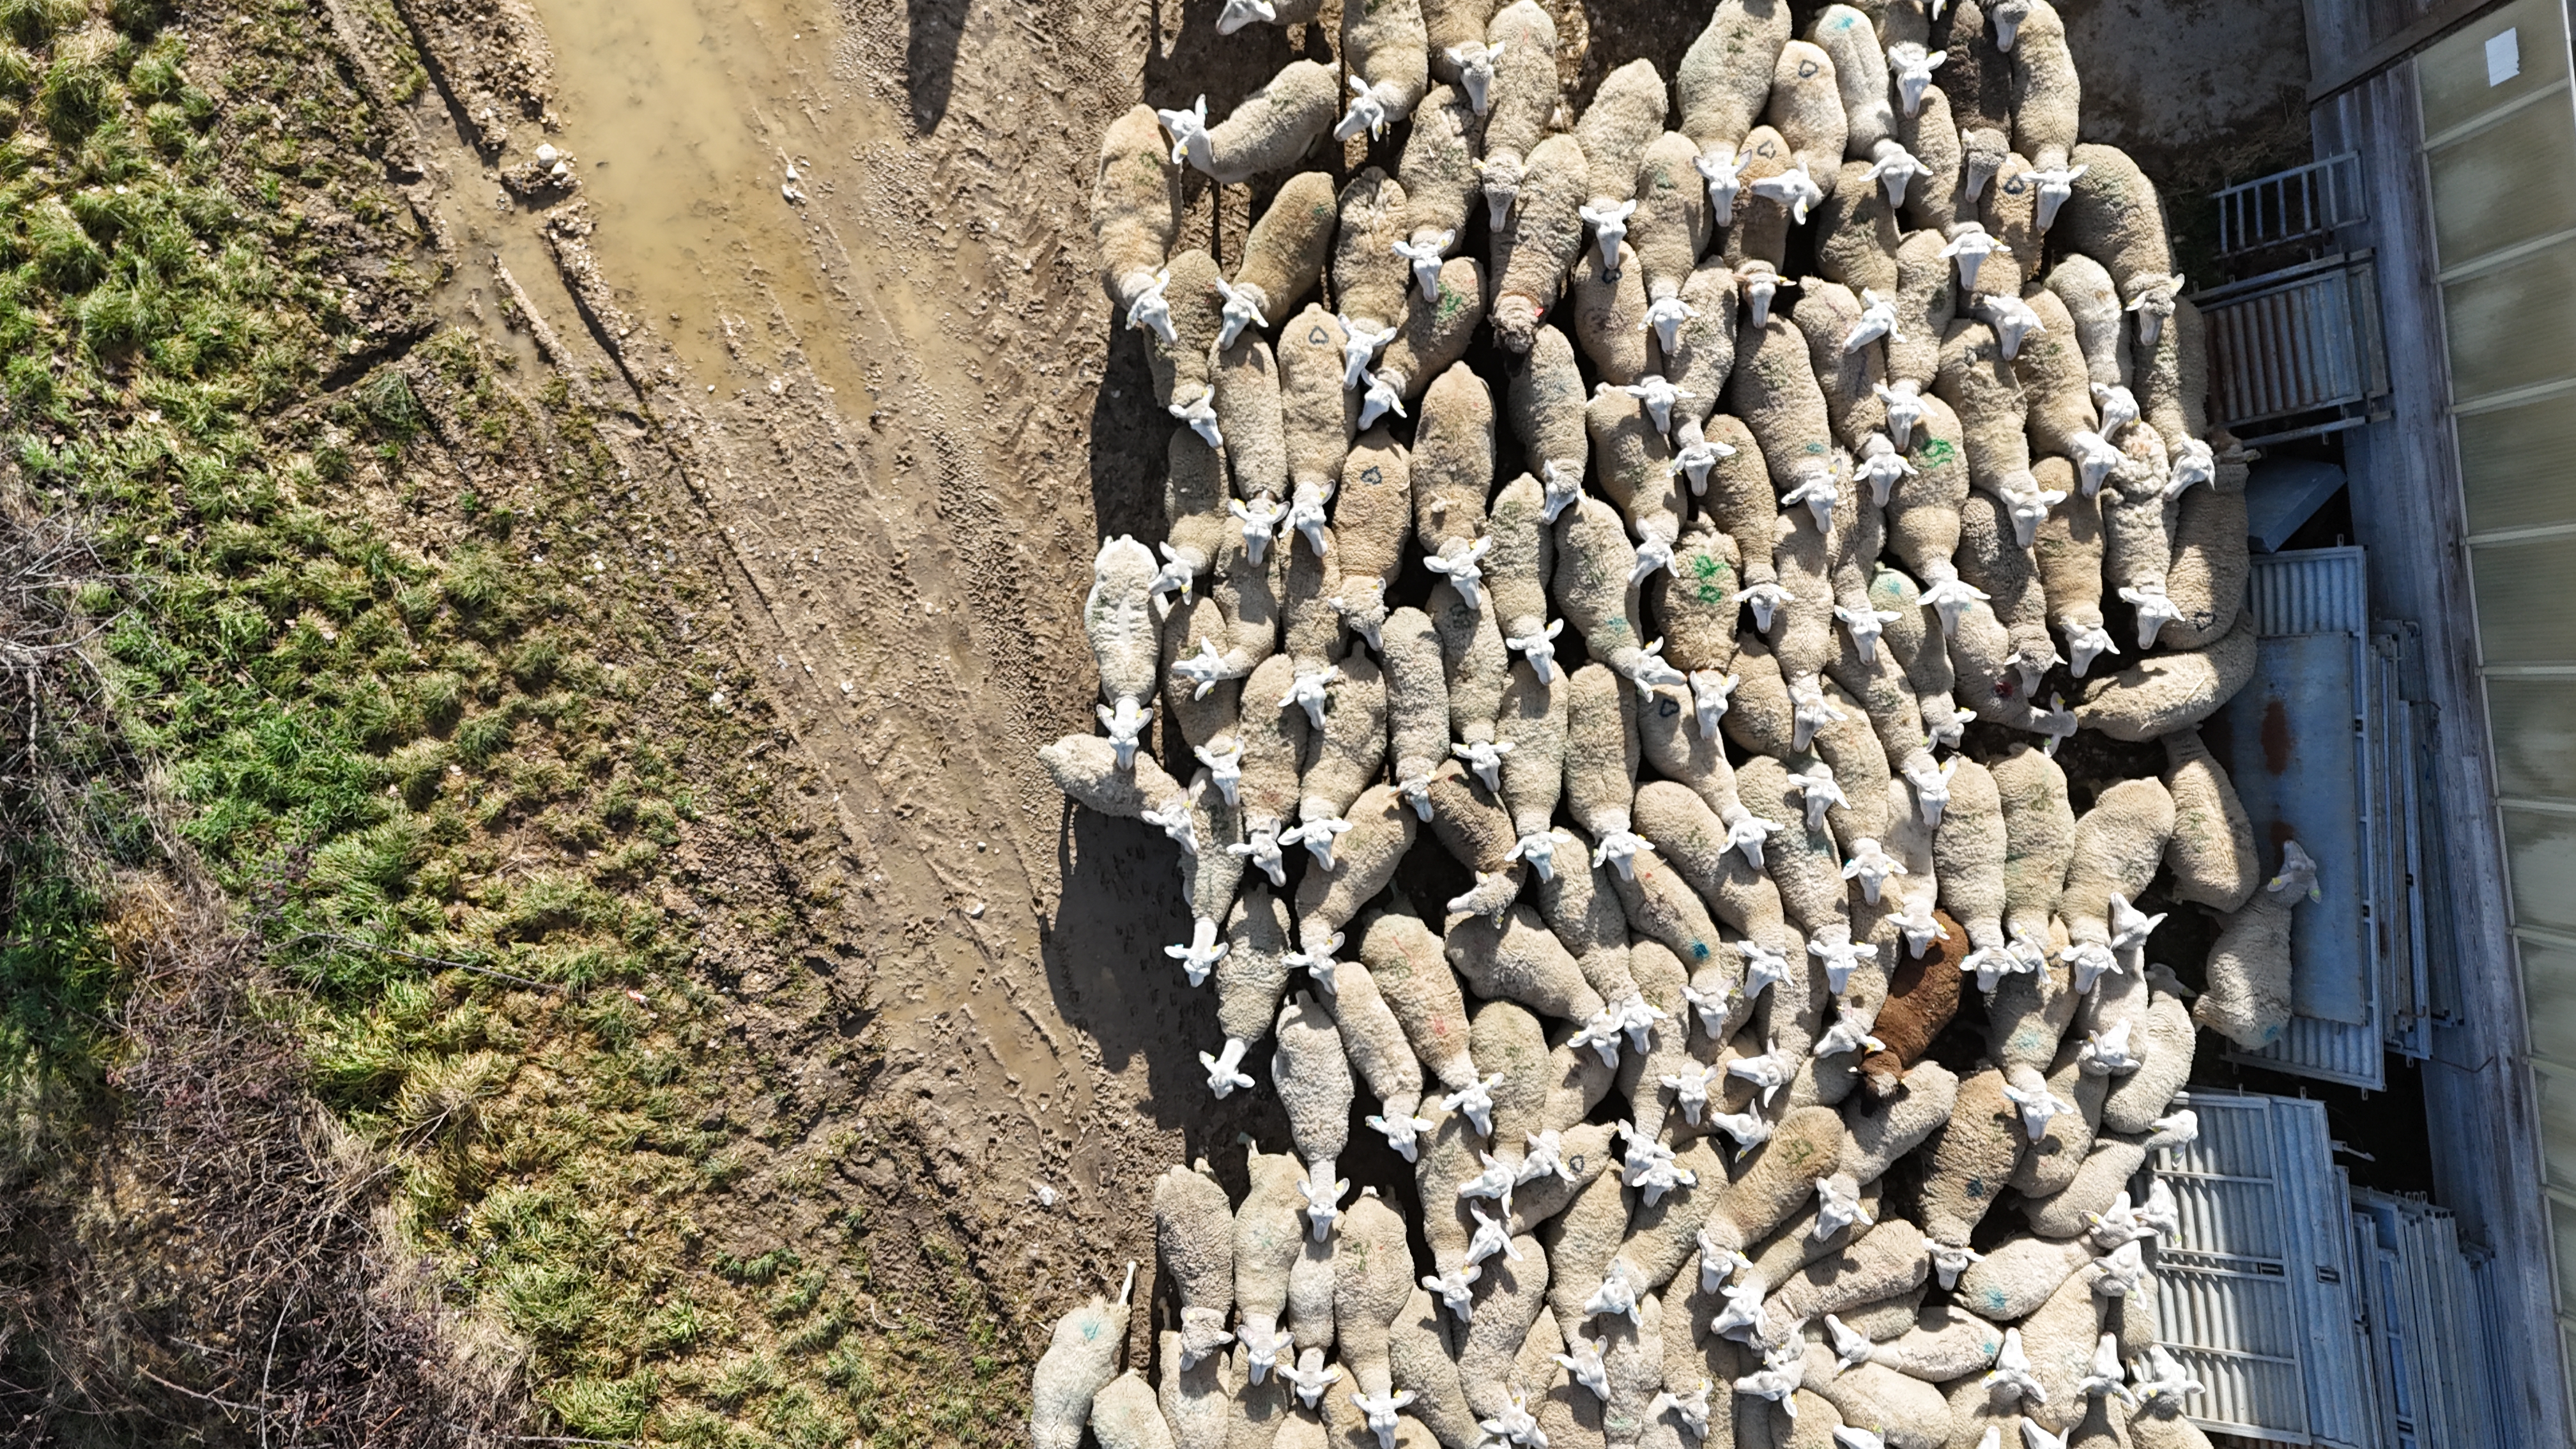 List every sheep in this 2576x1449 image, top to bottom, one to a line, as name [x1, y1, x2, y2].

sheep [1213, 0, 1353, 37]
sheep [1333, 0, 1428, 141]
sheep [1419, 0, 1520, 119]
sheep [1677, 0, 1794, 228]
sheep [1849, 0, 1949, 120]
sheep [1930, 0, 2015, 202]
sheep [1975, 0, 2027, 53]
sheep [2010, 0, 2091, 233]
sheep [1471, 0, 1560, 232]
sheep [1801, 3, 1935, 209]
sheep [1749, 40, 1849, 227]
sheep [1572, 56, 1669, 270]
sheep [1157, 57, 1343, 185]
sheep [1894, 83, 2013, 292]
sheep [1389, 85, 1482, 304]
sheep [1090, 104, 1184, 343]
sheep [1715, 124, 1799, 330]
sheep [1627, 131, 1715, 354]
sheep [1488, 134, 1589, 378]
sheep [2059, 143, 2187, 347]
sheep [1980, 150, 2046, 296]
sheep [1816, 160, 1900, 354]
sheep [1331, 167, 1411, 390]
sheep [1216, 170, 1339, 351]
sheep [1880, 228, 1961, 453]
sheep [1573, 241, 1700, 435]
sheep [1144, 247, 1224, 450]
sheep [2043, 252, 2143, 442]
sheep [1666, 255, 1738, 496]
sheep [1358, 257, 1487, 431]
sheep [1958, 257, 2041, 361]
sheep [1786, 275, 1920, 508]
sheep [2007, 281, 2131, 500]
sheep [2133, 296, 2218, 503]
sheep [1277, 303, 1361, 558]
sheep [1727, 311, 1843, 535]
sheep [1936, 316, 2069, 549]
sheep [1504, 323, 1589, 525]
sheep [1208, 332, 1291, 568]
sheep [1411, 361, 1497, 610]
sheep [1585, 382, 1688, 589]
sheep [1881, 392, 1993, 642]
sheep [1699, 414, 1796, 633]
sheep [1149, 423, 1240, 605]
sheep [1319, 423, 1412, 653]
sheep [2139, 424, 2263, 650]
sheep [1829, 432, 1903, 667]
sheep [2029, 453, 2121, 679]
sheep [1476, 471, 1565, 684]
sheep [2102, 484, 2186, 650]
sheep [1955, 487, 2069, 699]
sheep [1553, 491, 1689, 704]
sheep [1649, 500, 1744, 743]
sheep [1764, 506, 1849, 754]
sheep [1171, 515, 1283, 702]
sheep [1276, 524, 1351, 730]
sheep [1084, 534, 1171, 771]
sheep [1867, 560, 1978, 754]
sheep [1424, 577, 1515, 793]
sheep [1162, 593, 1247, 808]
sheep [1946, 598, 2080, 758]
sheep [2075, 601, 2260, 743]
sheep [1377, 606, 1452, 822]
sheep [1824, 617, 1957, 829]
sheep [1723, 633, 1852, 833]
sheep [1277, 642, 1388, 873]
sheep [1224, 654, 1310, 888]
sheep [1493, 657, 1572, 883]
sheep [1564, 663, 1656, 882]
sheep [1811, 674, 1909, 908]
sheep [1638, 684, 1784, 869]
sheep [2162, 722, 2261, 913]
sheep [1037, 732, 1207, 854]
sheep [1982, 741, 2076, 985]
sheep [1934, 753, 2027, 993]
sheep [1737, 755, 1880, 997]
sheep [1427, 757, 1529, 930]
sheep [1164, 765, 1247, 988]
sheep [1880, 777, 1950, 960]
sheep [2057, 777, 2177, 995]
sheep [1634, 780, 1797, 999]
sheep [1283, 782, 1417, 996]
sheep [1532, 820, 1670, 1056]
sheep [2191, 840, 2323, 1049]
sheep [1604, 847, 1735, 1040]
sheep [1814, 874, 1905, 1060]
sheep [1360, 881, 1504, 1138]
sheep [1198, 884, 1293, 1099]
sheep [2071, 892, 2168, 1075]
sheep [1444, 902, 1623, 1070]
sheep [1842, 909, 1970, 1118]
sheep [1986, 914, 2084, 1145]
sheep [1724, 915, 1830, 1109]
sheep [1617, 931, 1690, 1187]
sheep [1313, 961, 1435, 1163]
sheep [2104, 963, 2196, 1134]
sheep [1272, 989, 1356, 1243]
sheep [1657, 997, 1759, 1128]
sheep [1456, 1001, 1567, 1218]
sheep [2008, 1018, 2143, 1198]
sheep [1516, 1019, 1621, 1187]
sheep [1632, 1023, 1764, 1208]
sheep [1710, 1046, 1864, 1165]
sheep [1908, 1058, 2029, 1291]
sheep [1812, 1060, 1959, 1243]
sheep [1416, 1090, 1490, 1322]
sheep [1697, 1105, 1847, 1296]
sheep [2009, 1110, 2198, 1238]
sheep [1463, 1119, 1618, 1267]
sheep [1233, 1132, 1295, 1387]
sheep [1583, 1135, 1731, 1326]
sheep [1545, 1157, 1638, 1401]
sheep [1152, 1158, 1235, 1373]
sheep [1712, 1179, 1882, 1338]
sheep [2105, 1178, 2183, 1360]
sheep [1335, 1185, 1416, 1449]
sheep [1952, 1190, 2160, 1320]
sheep [1722, 1203, 1932, 1357]
sheep [1288, 1211, 1343, 1411]
sheep [1450, 1230, 1548, 1449]
sheep [2020, 1240, 2148, 1434]
sheep [1662, 1248, 1715, 1438]
sheep [1029, 1261, 1138, 1449]
sheep [1388, 1276, 1512, 1449]
sheep [1597, 1292, 1664, 1449]
sheep [1158, 1297, 1230, 1449]
sheep [1506, 1303, 1566, 1424]
sheep [1824, 1305, 2005, 1379]
sheep [1684, 1307, 1904, 1417]
sheep [1749, 1316, 1951, 1449]
sheep [1231, 1325, 1293, 1449]
sheep [1975, 1326, 2048, 1449]
sheep [1695, 1330, 1738, 1449]
sheep [2068, 1332, 2135, 1449]
sheep [2120, 1344, 2215, 1449]
sheep [1736, 1348, 1775, 1449]
sheep [1537, 1353, 1608, 1449]
sheep [1322, 1362, 1378, 1449]
sheep [1936, 1366, 1994, 1449]
sheep [1090, 1367, 1177, 1449]
sheep [1769, 1387, 1844, 1449]
sheep [1636, 1387, 1703, 1449]
sheep [1395, 1410, 1444, 1449]
sheep [2020, 1416, 2070, 1449]
sheep [1832, 1422, 1886, 1449]
sheep [1975, 1425, 2001, 1449]